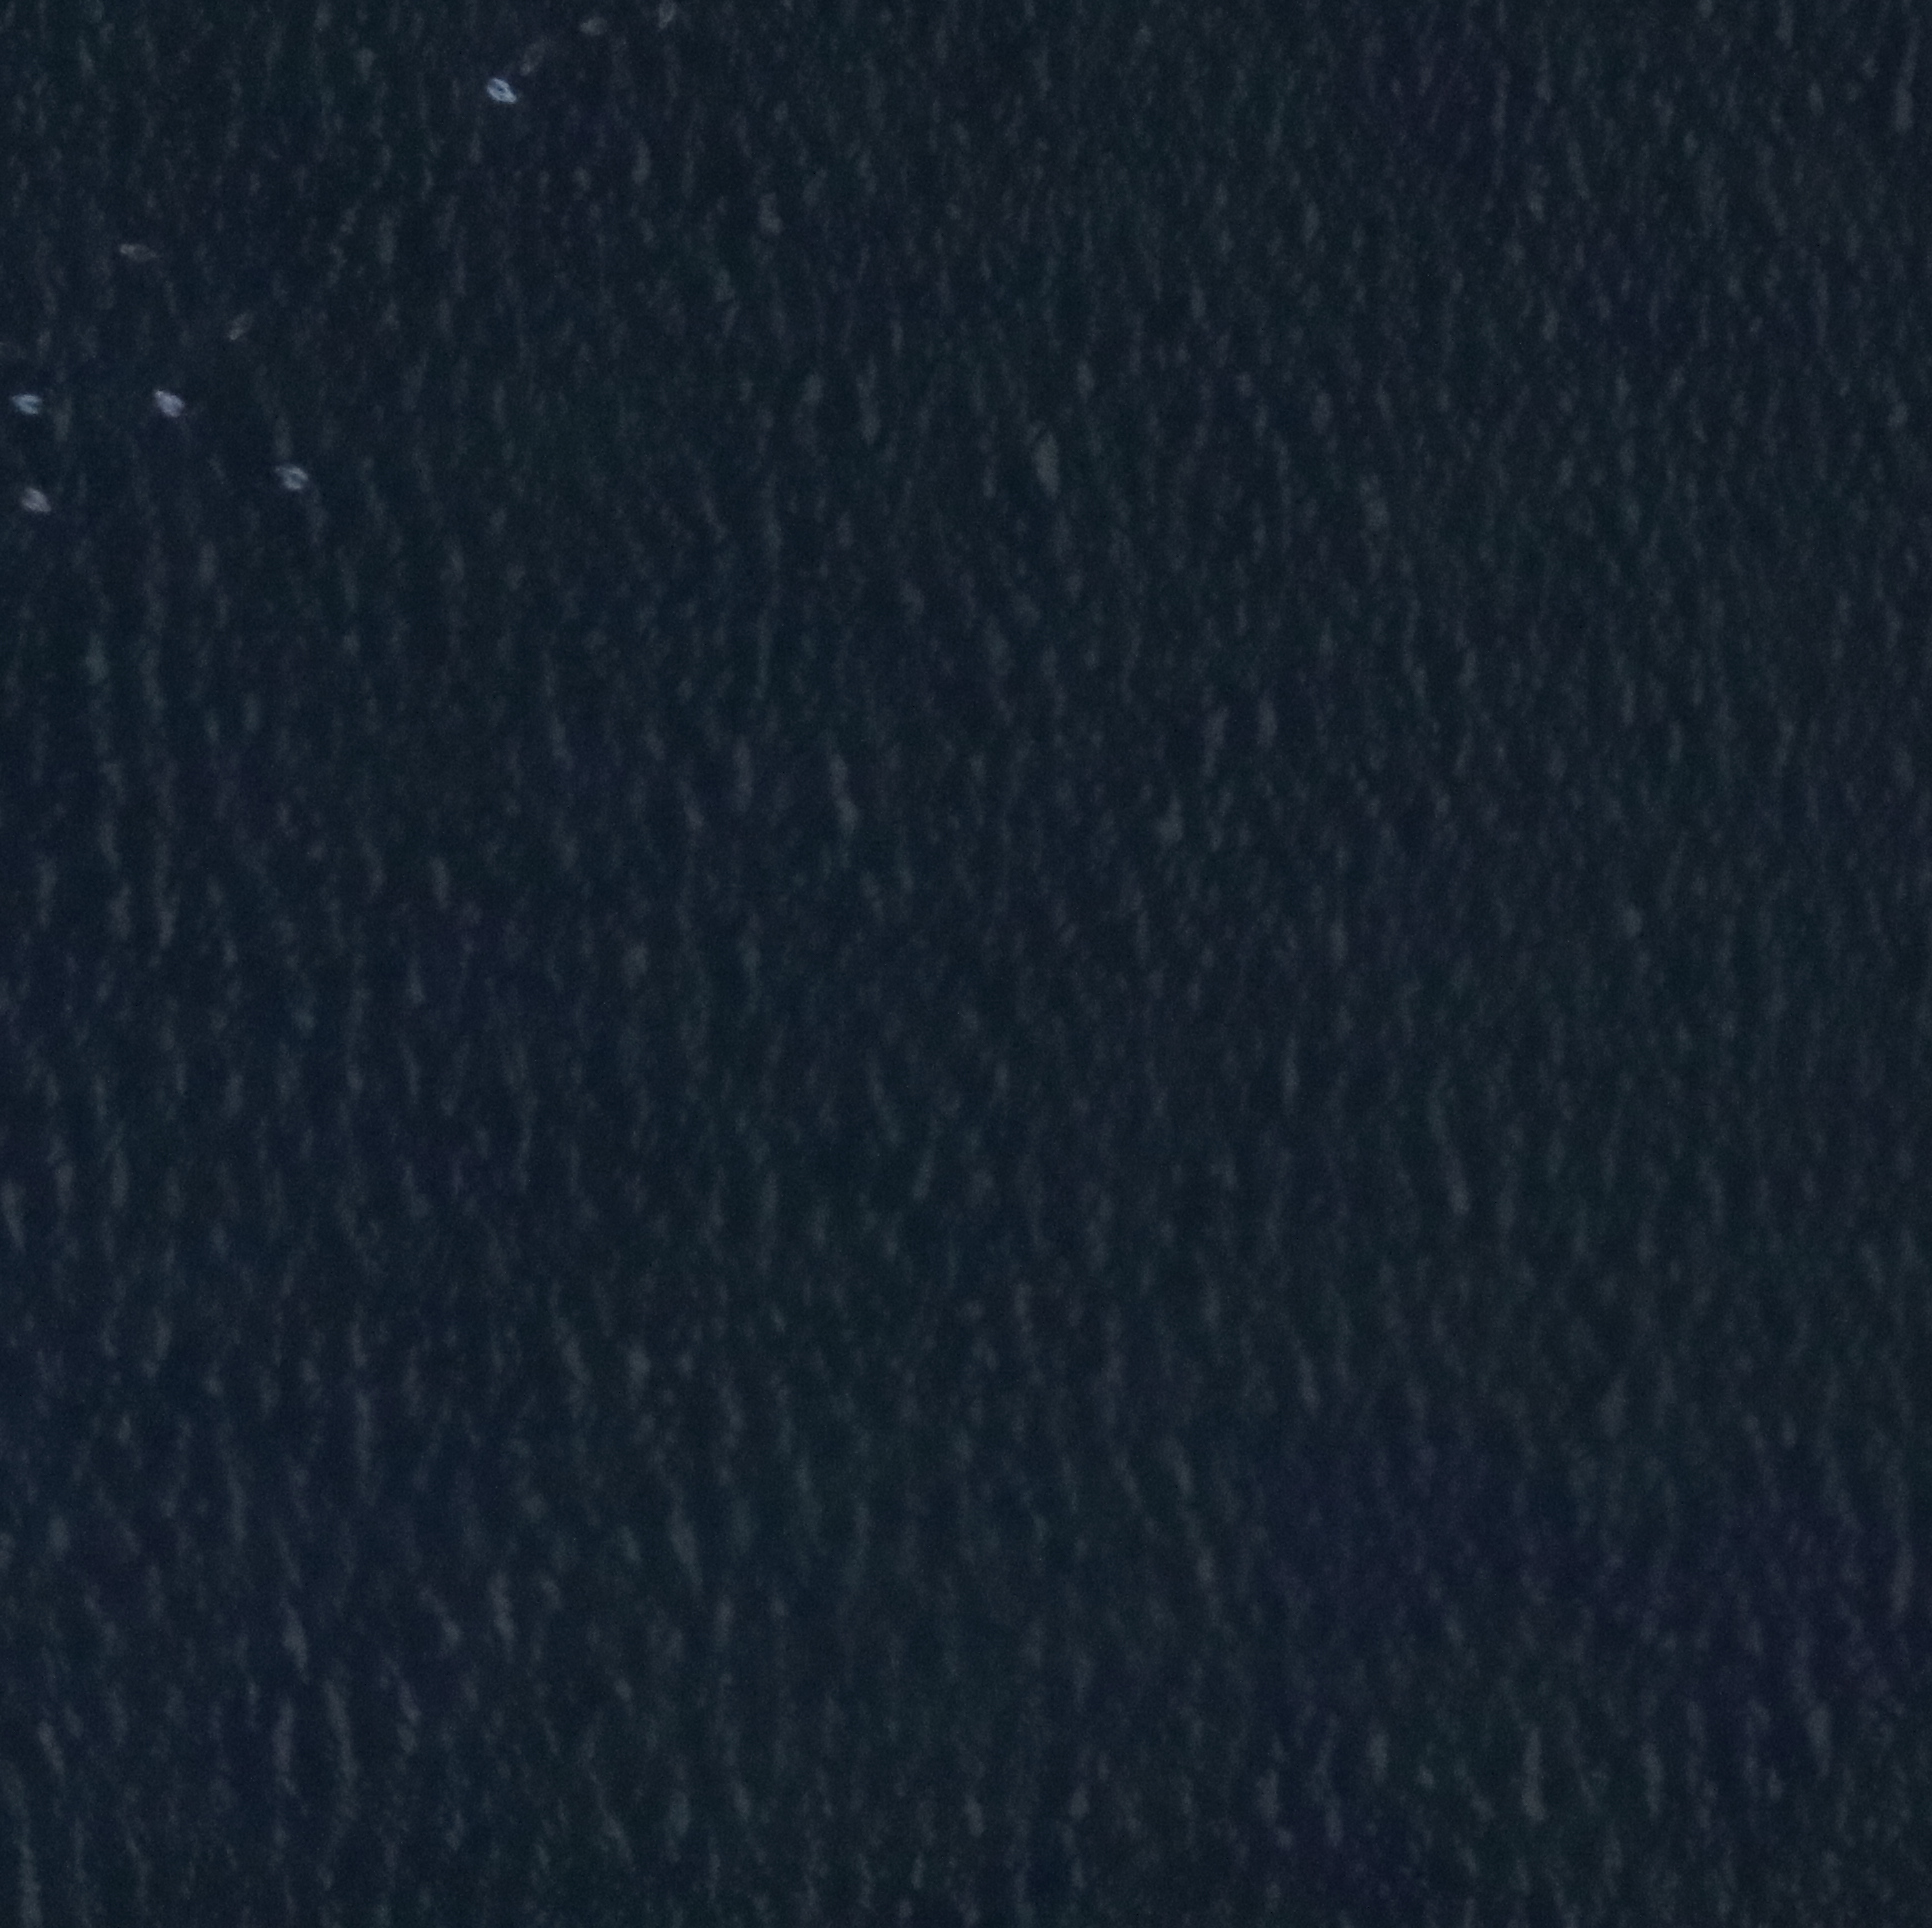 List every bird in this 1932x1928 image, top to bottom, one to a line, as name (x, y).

other bird (665, 8)
other bird (592, 26)
other bird (532, 55)
other bird (498, 89)
other bird (140, 255)
other bird (241, 323)
other bird (166, 402)
other bird (30, 403)
other bird (294, 476)
other bird (34, 498)